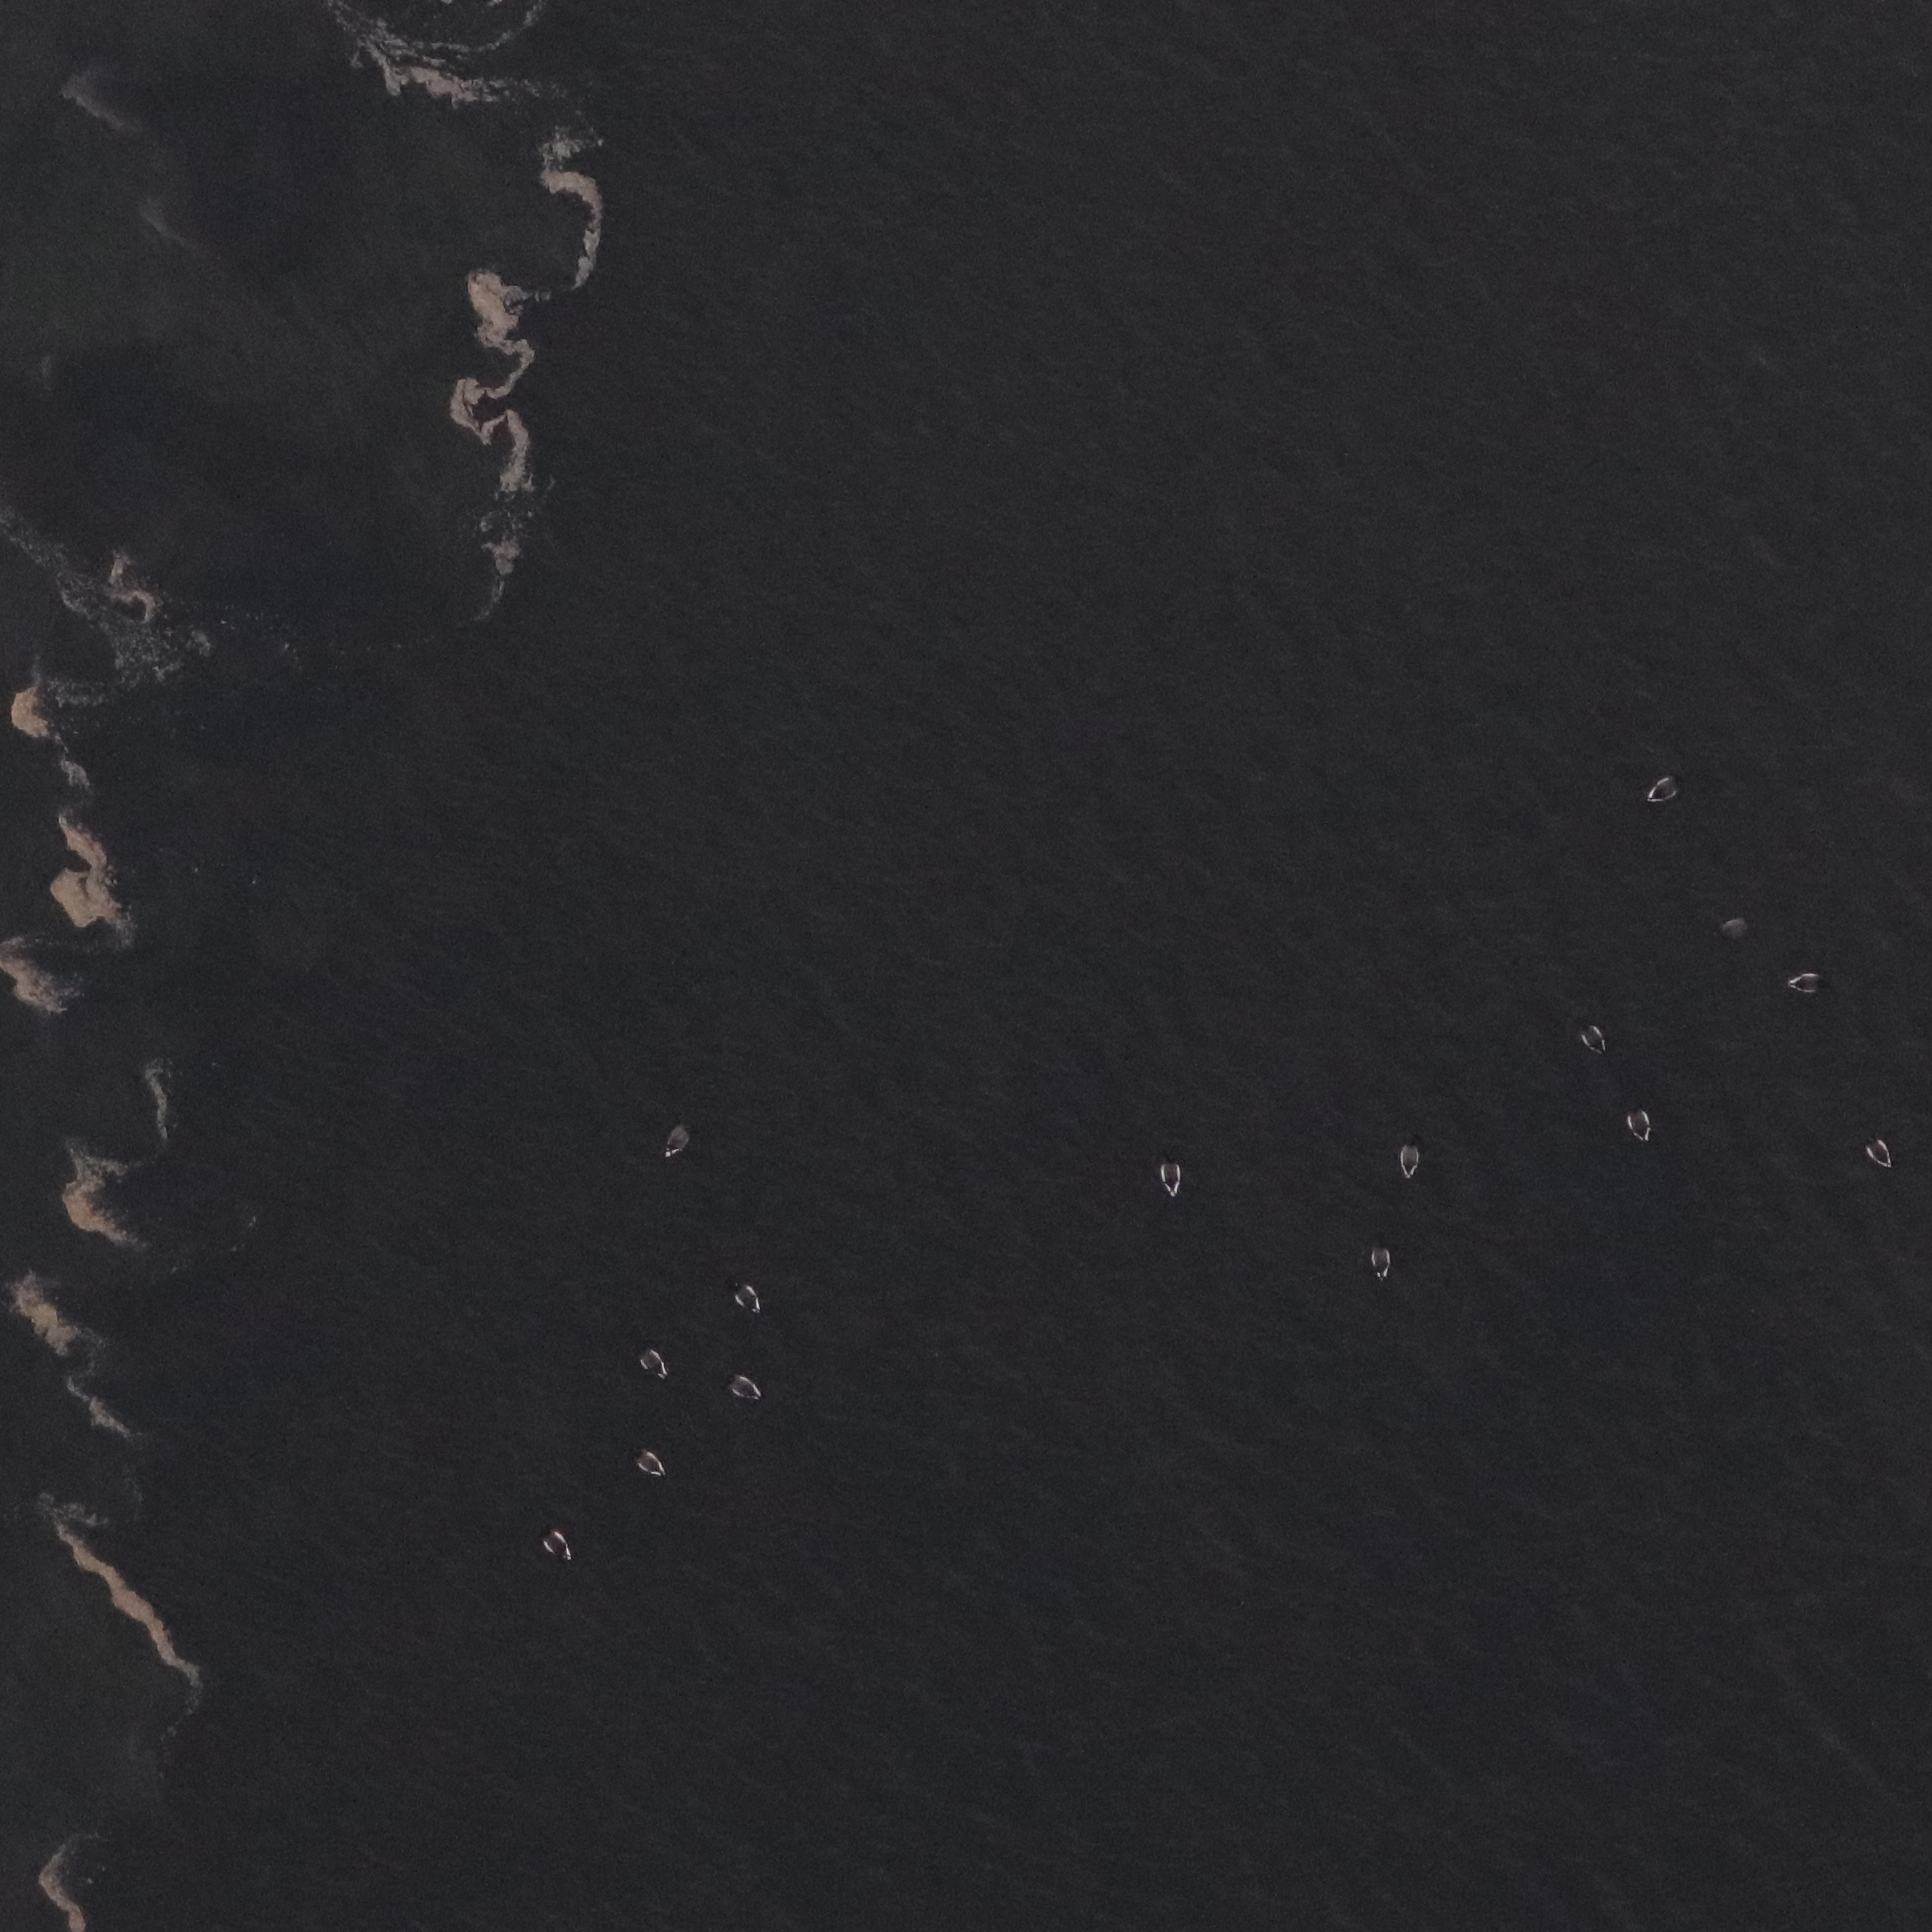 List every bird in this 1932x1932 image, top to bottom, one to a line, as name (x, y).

brant (1664, 789)
brant (1731, 925)
brant (1807, 984)
brant (1591, 1037)
brant (1637, 1122)
brant (676, 1138)
brant (1876, 1150)
brant (1409, 1157)
brant (1169, 1174)
brant (1379, 1260)
brant (746, 1296)
brant (651, 1362)
brant (742, 1386)
brant (646, 1461)
brant (555, 1544)